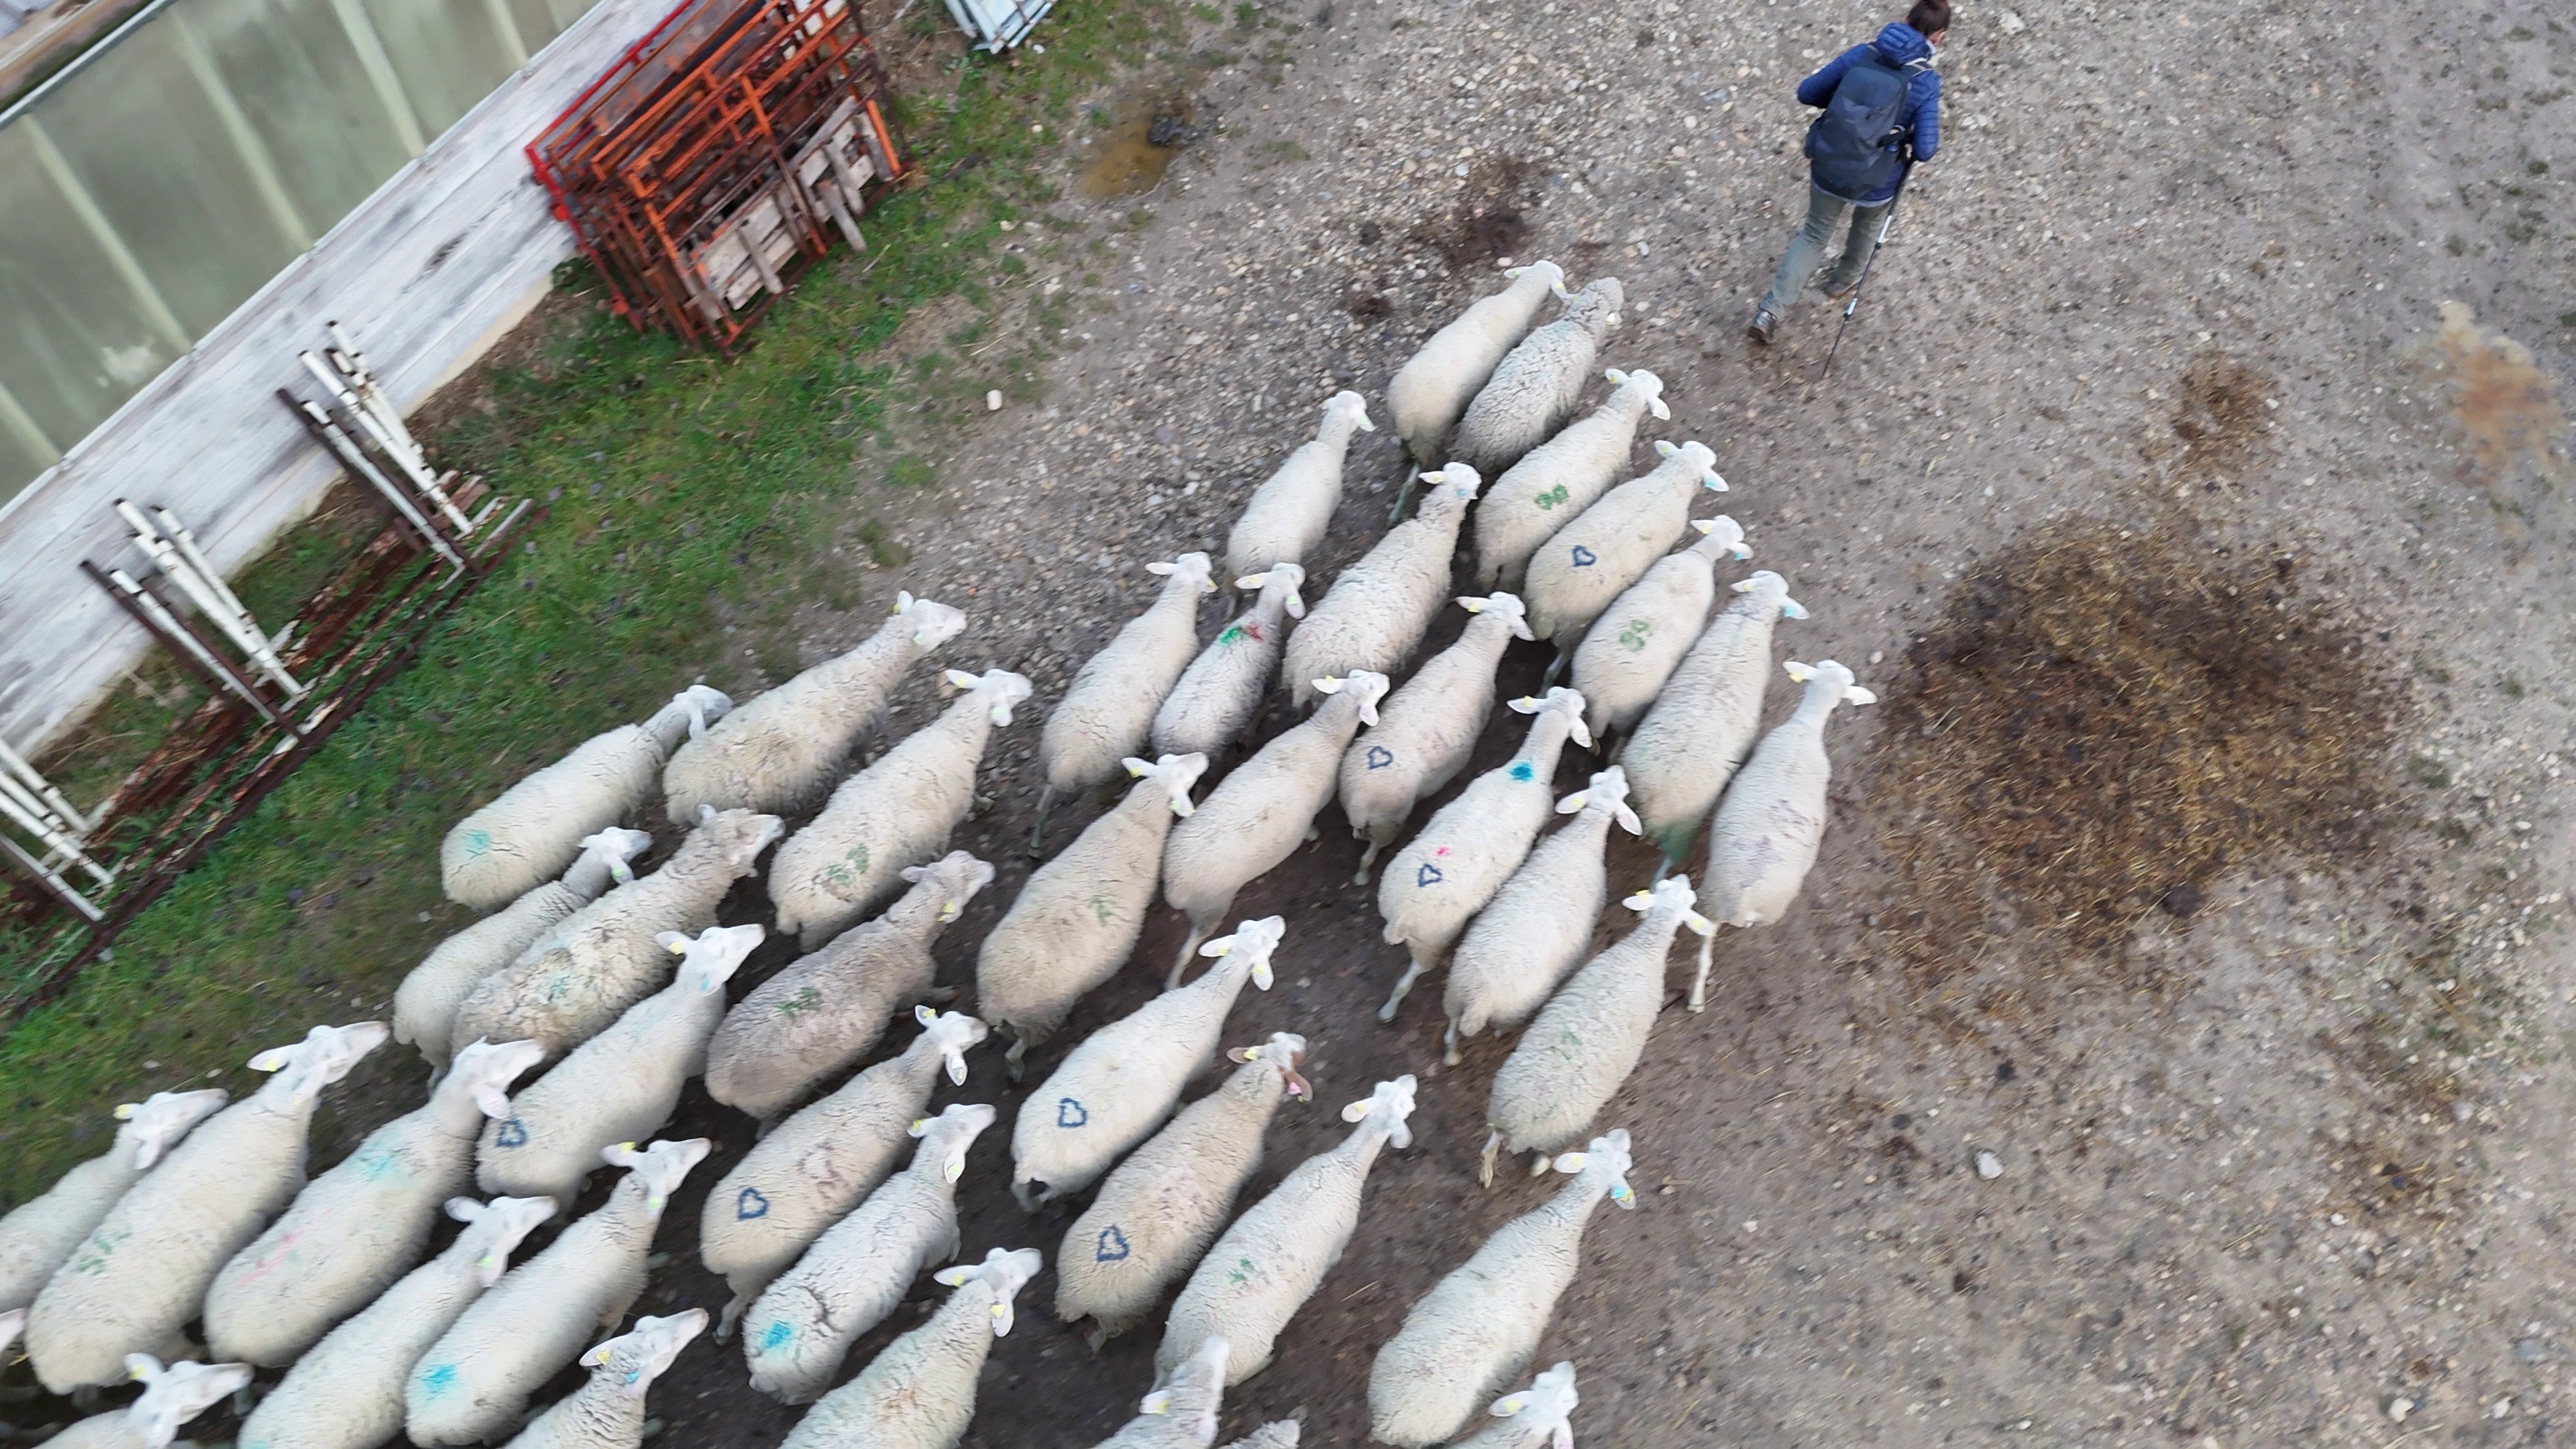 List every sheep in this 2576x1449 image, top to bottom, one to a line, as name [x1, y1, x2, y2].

sheep [1381, 259, 1569, 531]
sheep [1448, 275, 1624, 473]
sheep [1470, 369, 1670, 584]
sheep [1227, 391, 1376, 597]
sheep [1518, 441, 1729, 699]
sheep [1283, 462, 1482, 713]
sheep [1568, 515, 1753, 759]
sheep [1034, 551, 1216, 805]
sheep [1151, 563, 1307, 766]
sheep [1617, 570, 1810, 892]
sheep [659, 590, 968, 832]
sheep [1338, 593, 1532, 854]
sheep [1688, 660, 1877, 1013]
sheep [1159, 669, 1391, 992]
sheep [765, 670, 1032, 952]
sheep [1375, 680, 1595, 1023]
sheep [441, 683, 735, 917]
sheep [973, 744, 1209, 1035]
sheep [1441, 760, 1645, 1064]
sheep [451, 803, 788, 1078]
sheep [393, 825, 655, 1104]
sheep [704, 850, 997, 1117]
sheep [1481, 874, 1717, 1190]
sheep [1009, 907, 1288, 1196]
sheep [476, 923, 762, 1201]
sheep [697, 1006, 990, 1291]
sheep [24, 1021, 386, 1399]
sheep [1054, 1032, 1308, 1341]
sheep [202, 1036, 548, 1380]
sheep [1152, 1071, 1416, 1393]
sheep [2, 1086, 230, 1314]
sheep [743, 1103, 998, 1409]
sheep [1363, 1128, 1637, 1449]
sheep [405, 1137, 712, 1449]
sheep [235, 1196, 557, 1449]
sheep [779, 1246, 1041, 1449]
sheep [501, 1309, 710, 1449]
sheep [1092, 1334, 1232, 1449]
sheep [34, 1351, 252, 1449]
sheep [1488, 1359, 1576, 1449]